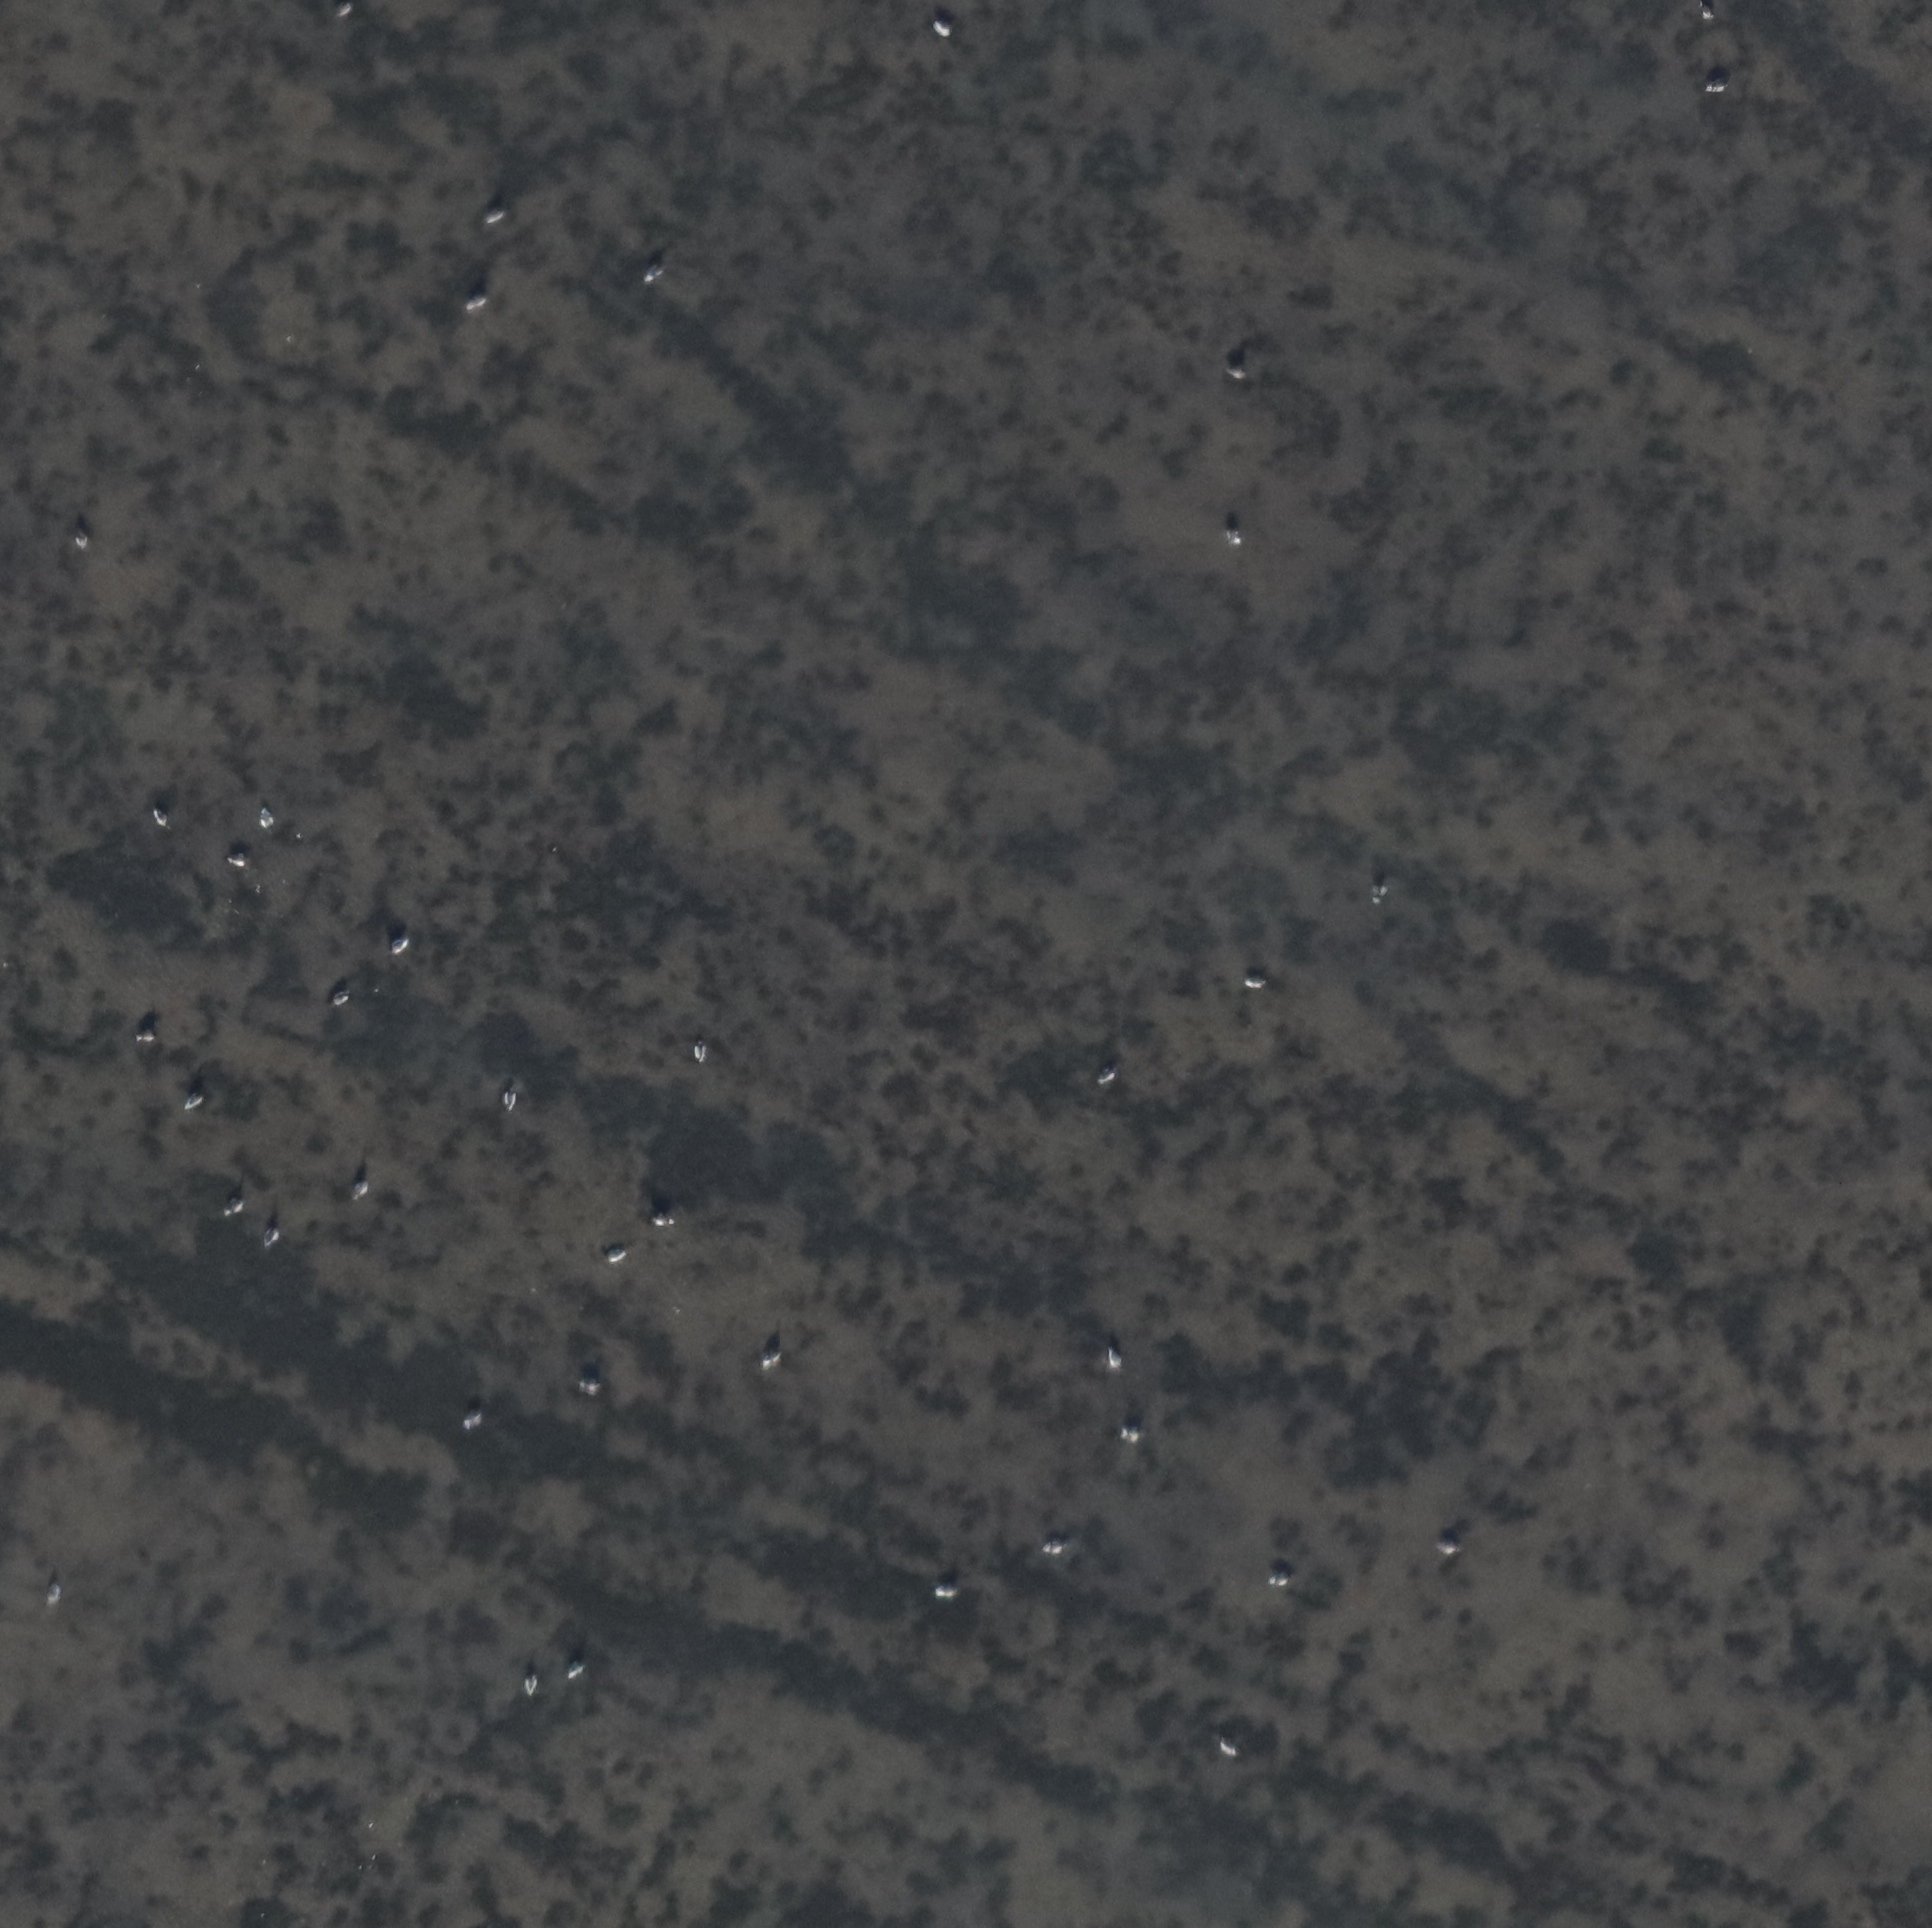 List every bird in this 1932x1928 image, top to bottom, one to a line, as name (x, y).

brant (343, 8)
brant (1708, 11)
brant (939, 27)
brant (1718, 85)
brant (495, 215)
brant (654, 273)
brant (477, 300)
brant (1235, 370)
brant (1231, 538)
brant (84, 540)
brant (160, 819)
brant (267, 821)
brant (238, 859)
brant (1378, 891)
brant (398, 945)
brant (1254, 982)
brant (340, 998)
brant (147, 1034)
brant (698, 1047)
brant (1107, 1075)
brant (510, 1099)
brant (194, 1100)
brant (360, 1188)
brant (233, 1205)
brant (662, 1219)
brant (270, 1237)
brant (615, 1254)
brant (771, 1357)
brant (1113, 1358)
brant (590, 1386)
brant (474, 1418)
brant (1131, 1435)
brant (1449, 1546)
brant (1054, 1547)
brant (1280, 1578)
brant (946, 1589)
brant (53, 1595)
brant (577, 1670)
brant (530, 1684)
brant (1231, 1746)